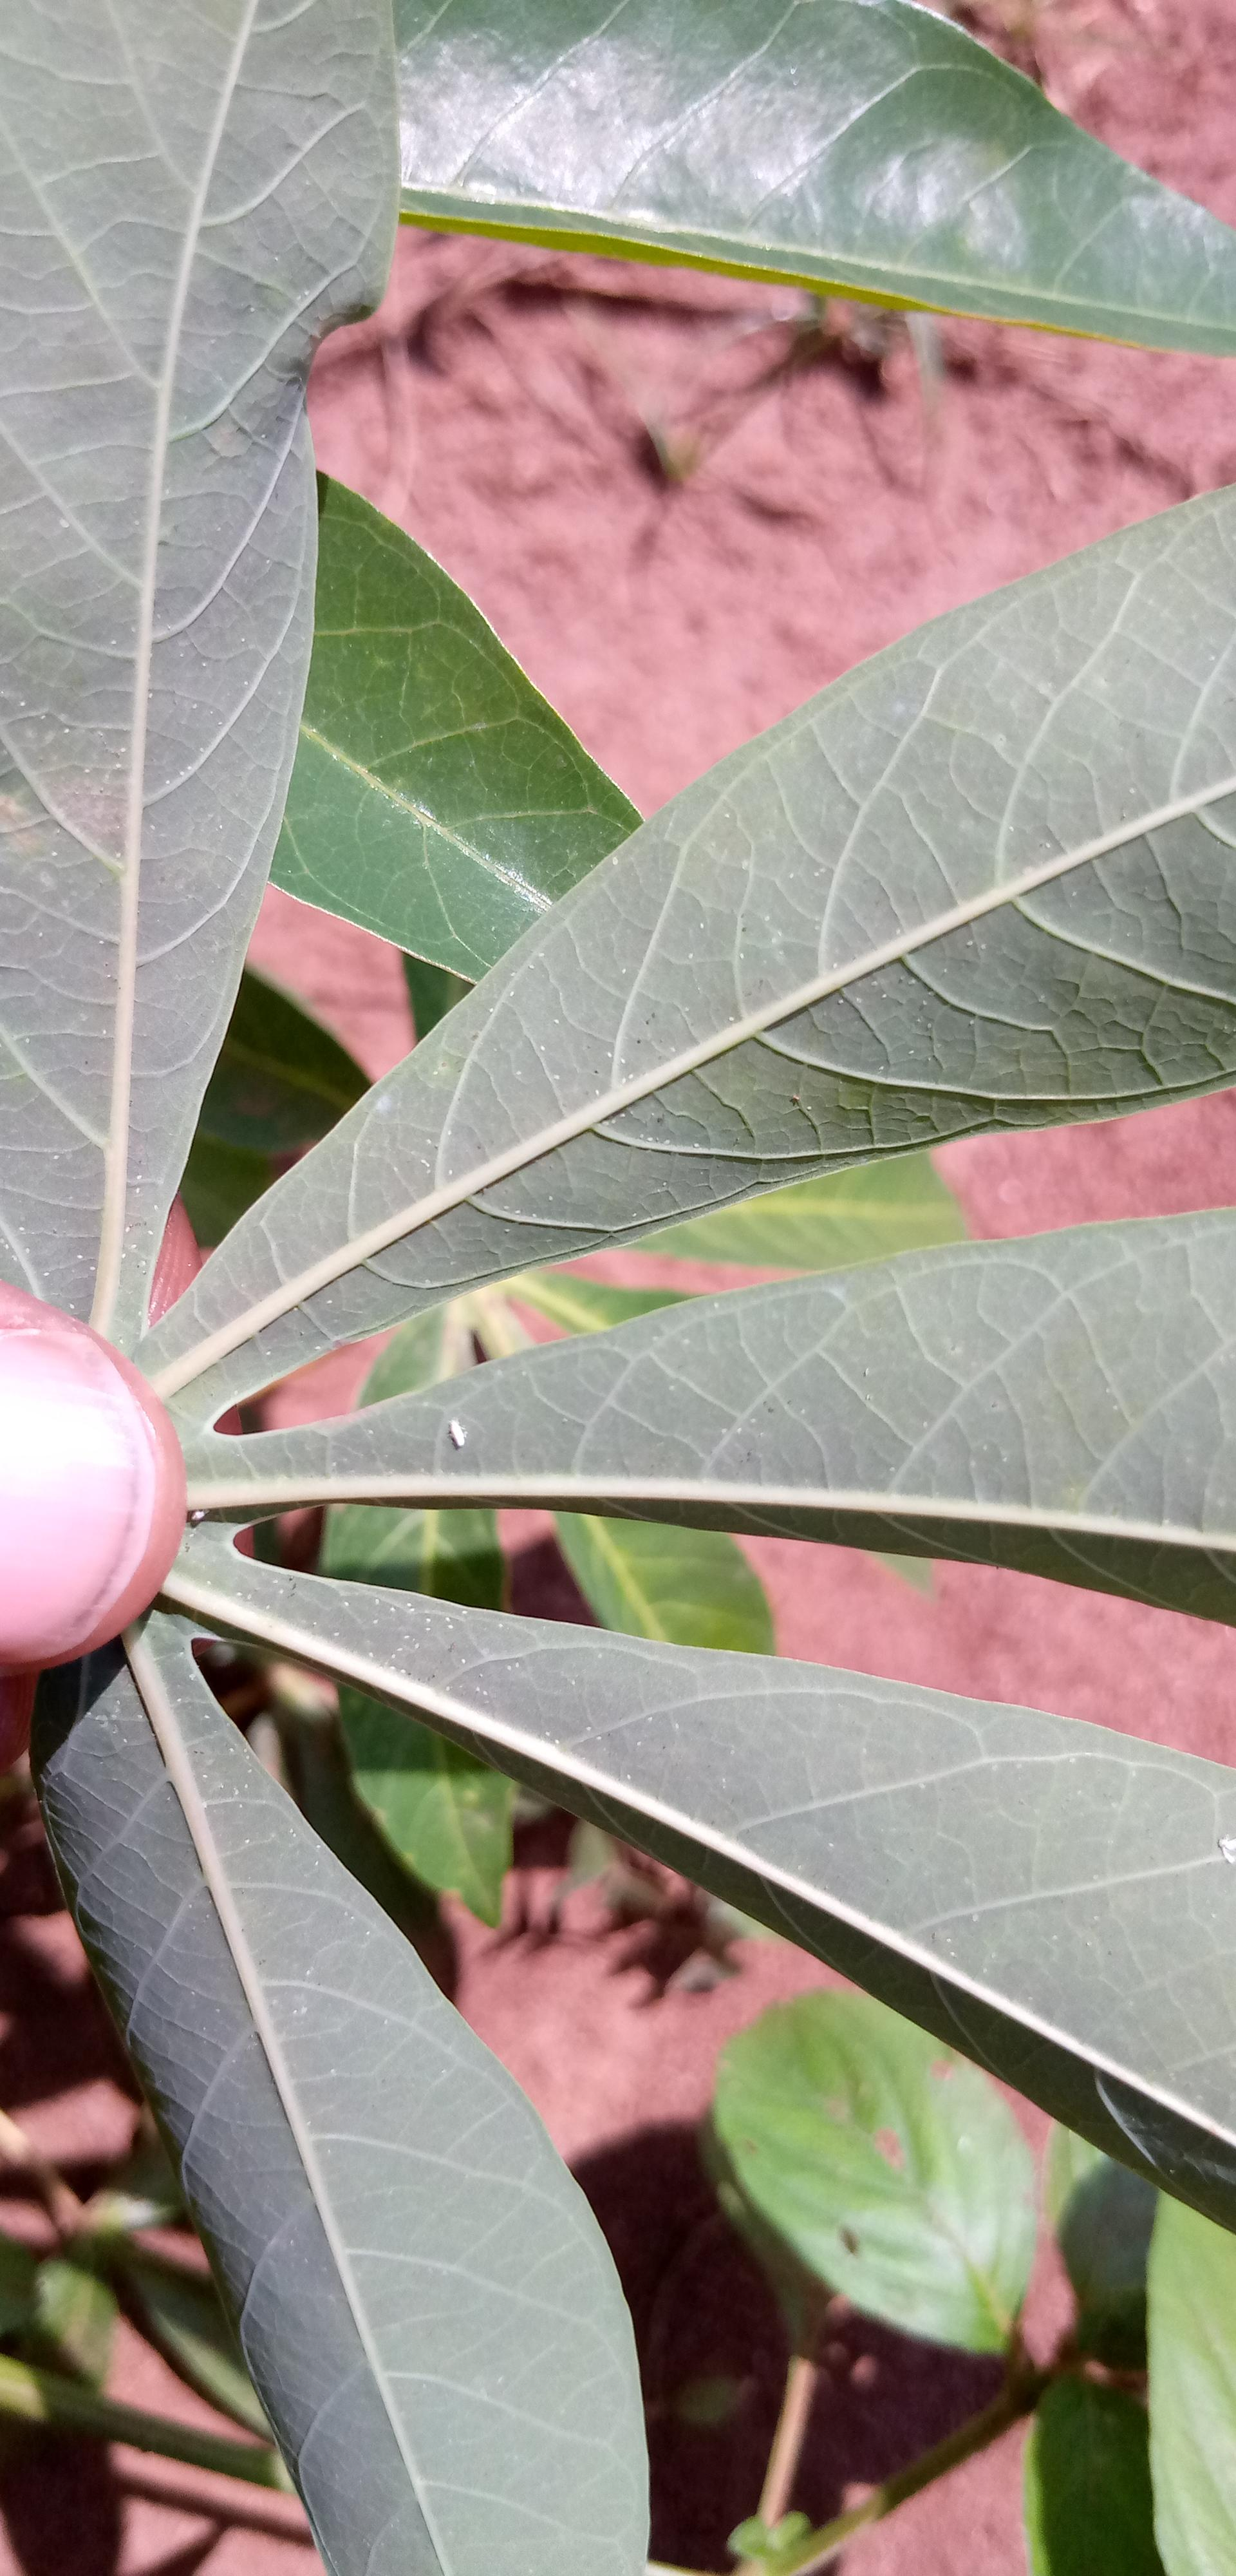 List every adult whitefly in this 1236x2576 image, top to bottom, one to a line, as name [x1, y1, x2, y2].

whitefly [415, 1399, 475, 1467]